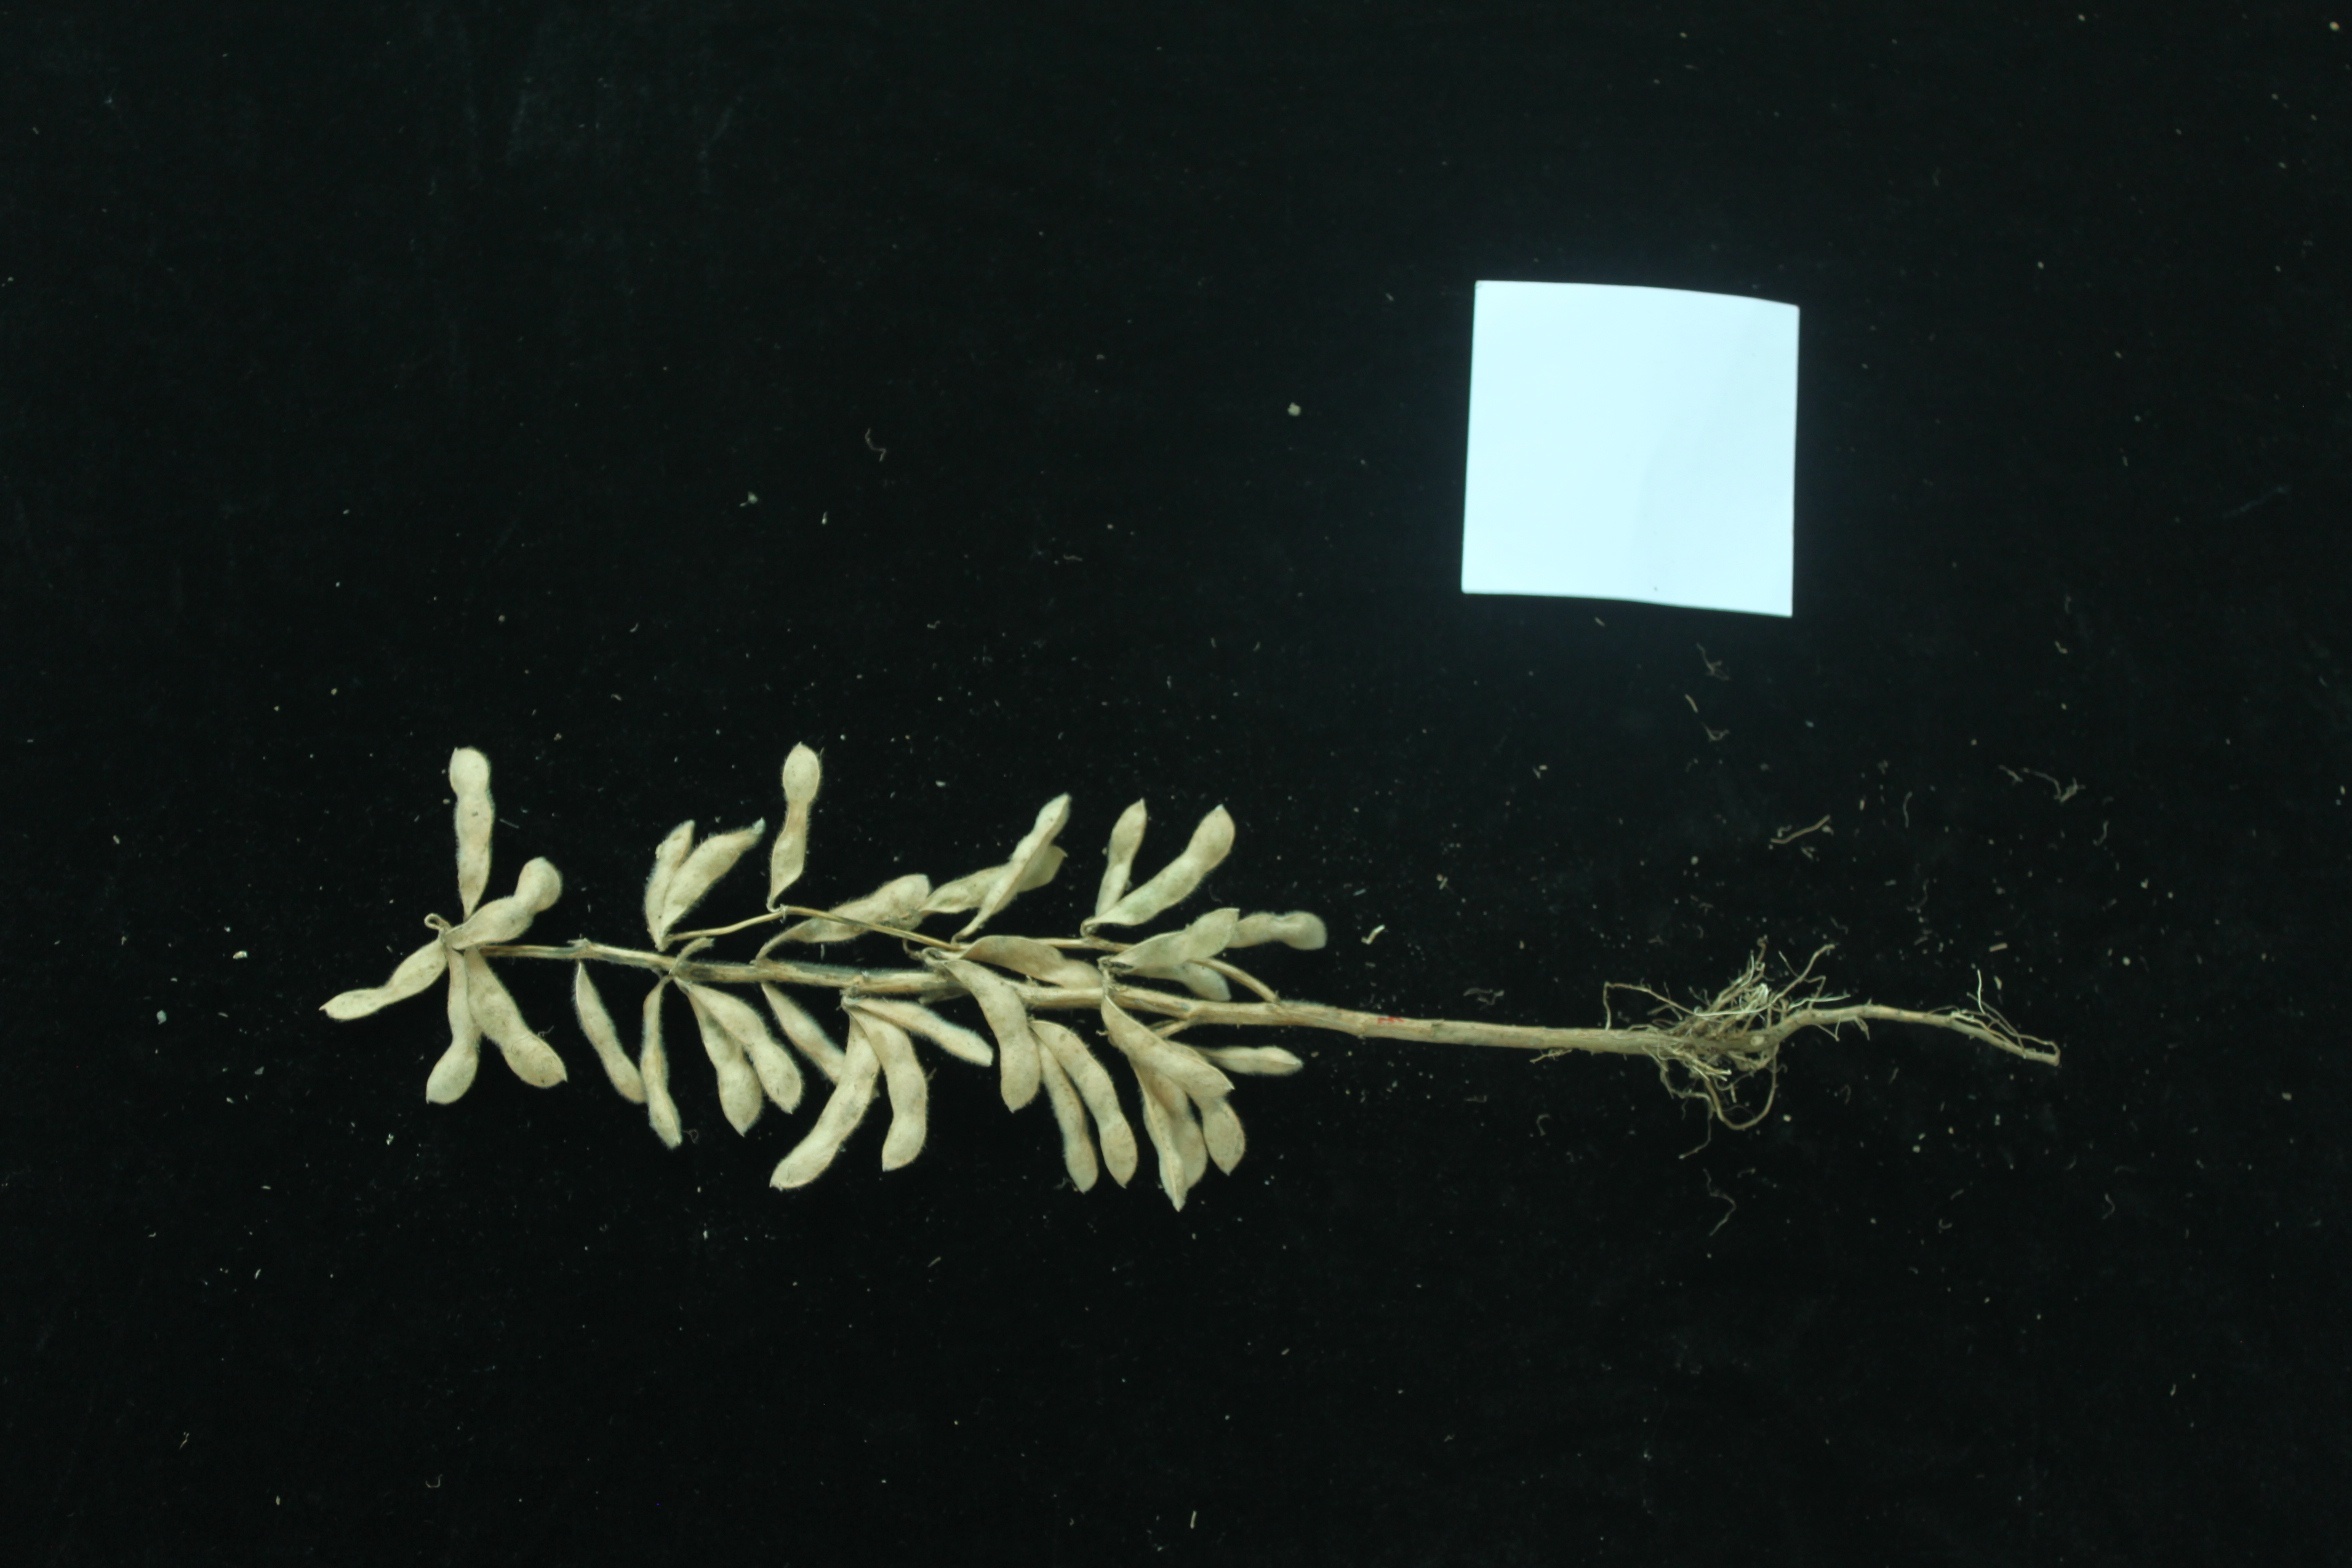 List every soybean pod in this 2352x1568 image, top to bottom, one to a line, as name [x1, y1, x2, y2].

soybean pod [768, 742, 819, 904]
soybean pod [450, 747, 493, 916]
soybean pod [954, 795, 1068, 936]
soybean pod [1095, 801, 1143, 920]
soybean pod [1089, 806, 1234, 924]
soybean pod [644, 820, 693, 947]
soybean pod [661, 820, 762, 936]
soybean pod [912, 846, 1066, 921]
soybean pod [442, 859, 560, 947]
soybean pod [756, 873, 929, 960]
soybean pod [1105, 907, 1236, 966]
soybean pod [1225, 913, 1325, 950]
soybean pod [956, 935, 1101, 988]
soybean pod [324, 937, 445, 1018]
soybean pod [425, 941, 478, 1103]
soybean pod [467, 944, 564, 1087]
soybean pod [940, 961, 1038, 1110]
soybean pod [1115, 961, 1229, 999]
soybean pod [574, 962, 644, 1101]
soybean pod [641, 975, 679, 1148]
soybean pod [684, 980, 800, 1114]
soybean pod [761, 984, 880, 1186]
soybean pod [1100, 988, 1244, 1211]
soybean pod [687, 991, 760, 1138]
soybean pod [843, 996, 992, 1065]
soybean pod [845, 1009, 926, 1169]
soybean pod [1027, 1020, 1136, 1189]
soybean pod [1032, 1032, 1096, 1193]
soybean pod [1205, 1045, 1302, 1073]